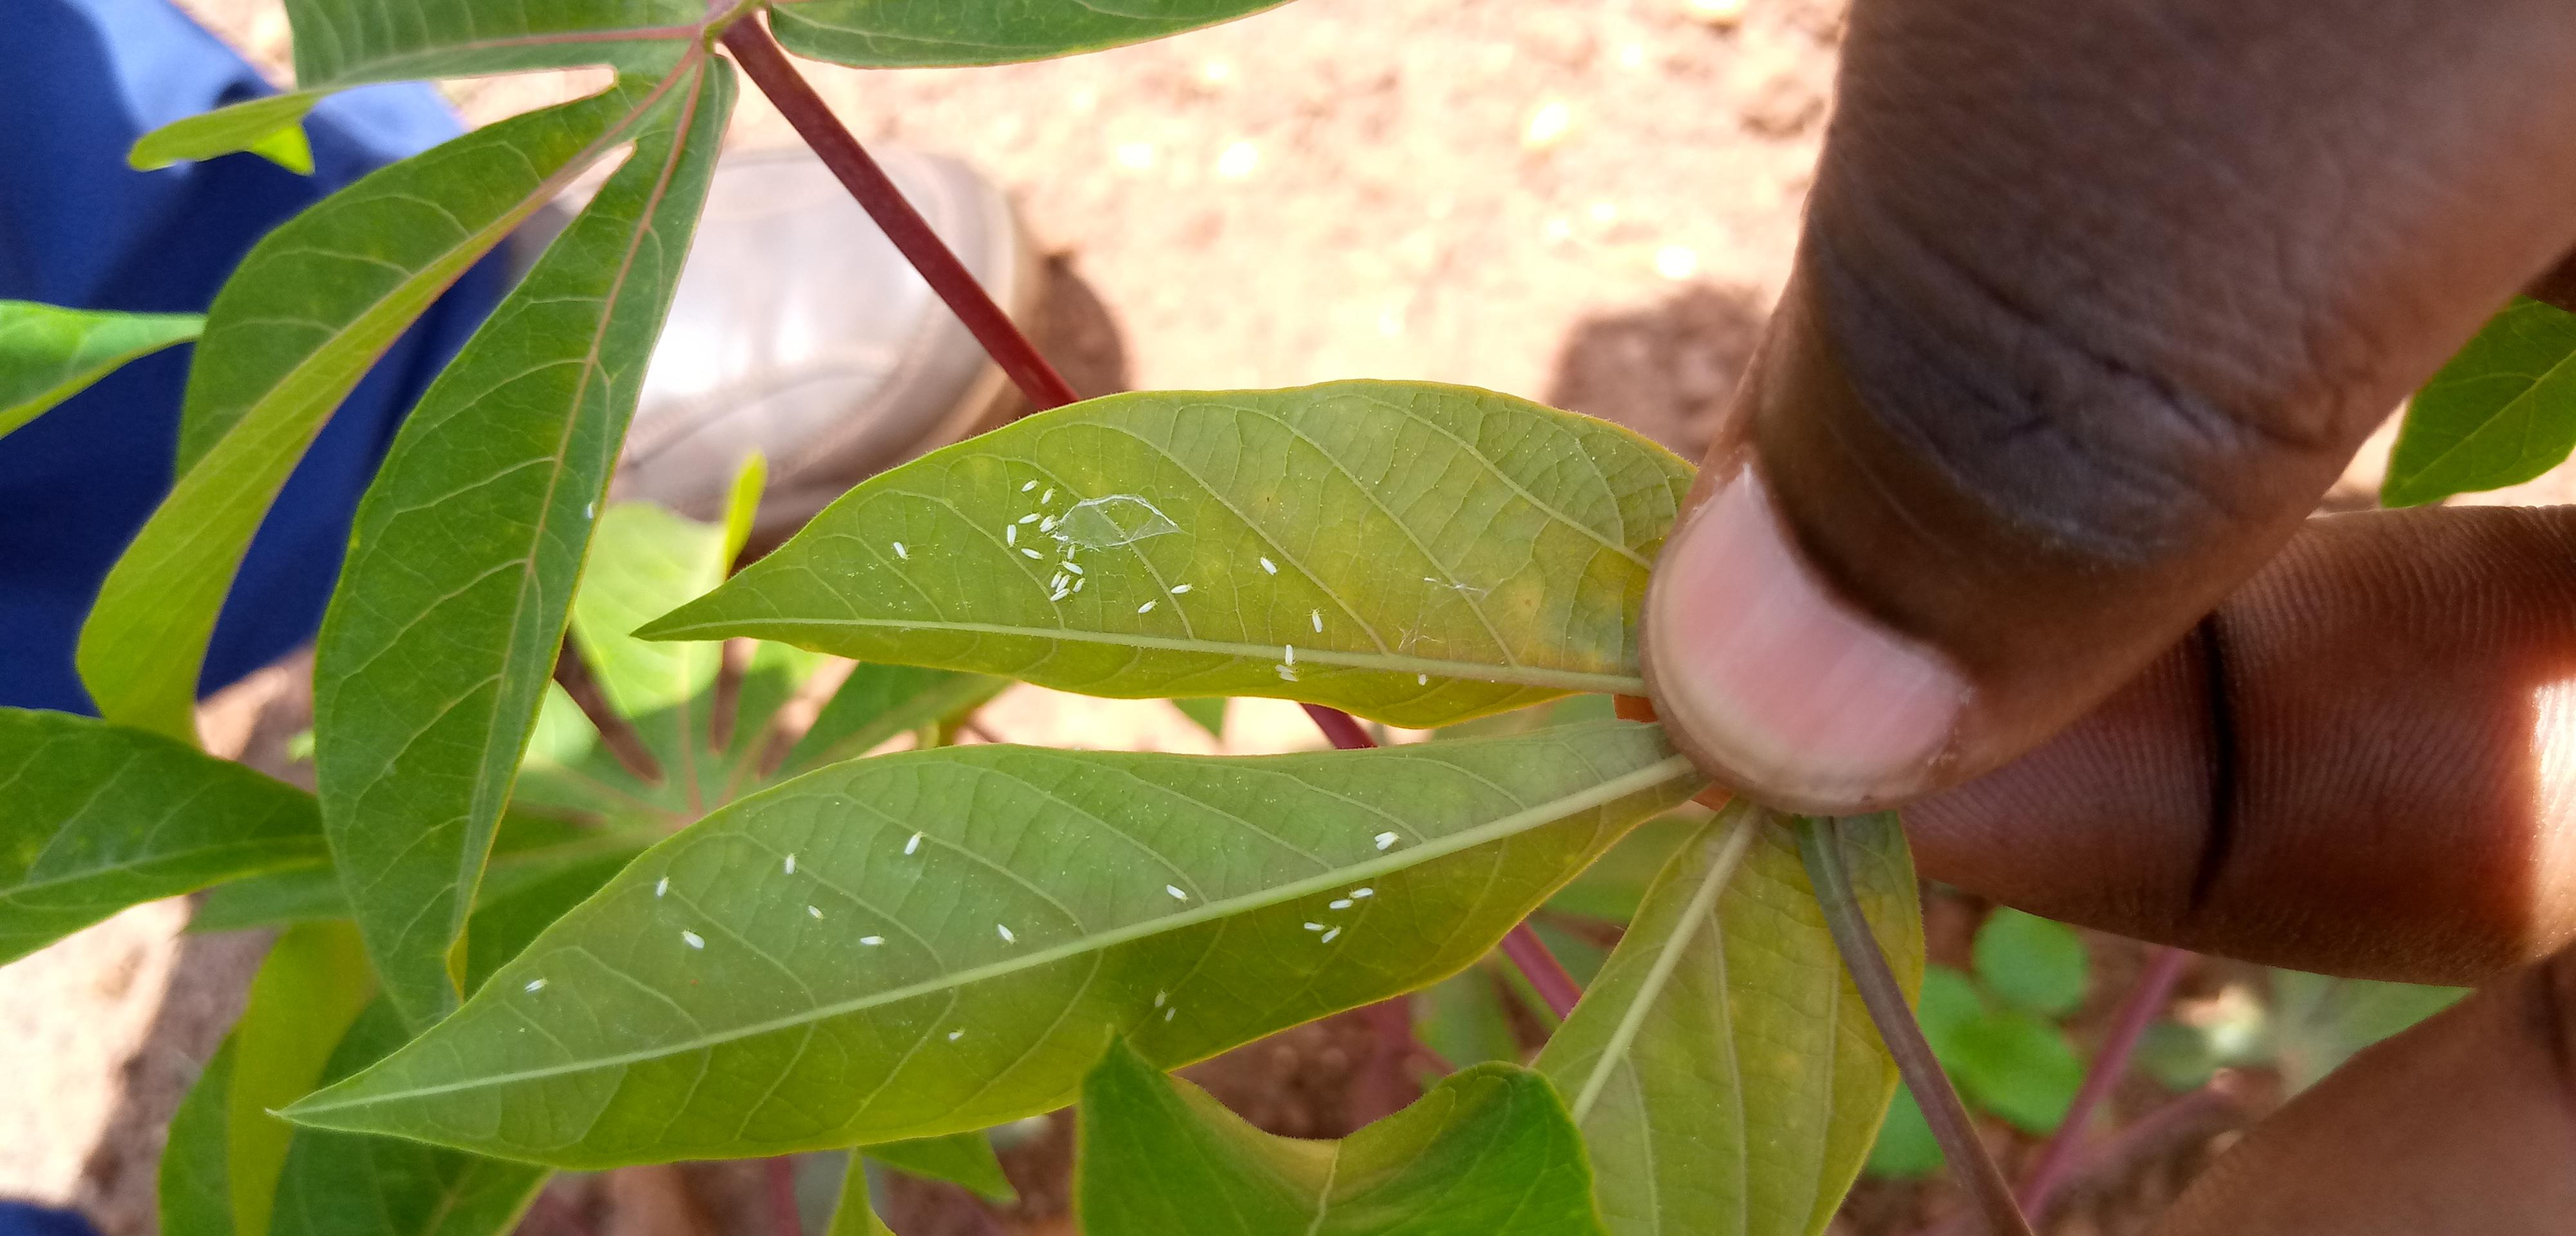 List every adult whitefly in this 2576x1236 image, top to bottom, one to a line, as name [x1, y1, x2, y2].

whitefly [1012, 469, 1048, 495]
whitefly [1039, 485, 1067, 509]
whitefly [1018, 506, 1041, 532]
whitefly [1033, 513, 1066, 539]
whitefly [999, 520, 1020, 547]
whitefly [887, 534, 918, 571]
whitefly [1011, 541, 1046, 569]
whitefly [1058, 541, 1094, 581]
whitefly [1251, 543, 1296, 591]
whitefly [1050, 565, 1075, 598]
whitefly [1048, 566, 1073, 595]
whitefly [1067, 569, 1093, 601]
whitefly [1045, 577, 1077, 610]
whitefly [1301, 588, 1347, 644]
whitefly [1131, 589, 1164, 623]
whitefly [1265, 635, 1308, 684]
whitefly [1272, 657, 1307, 689]
whitefly [1406, 667, 1438, 701]
whitefly [895, 827, 933, 854]
whitefly [1372, 827, 1407, 850]
whitefly [783, 848, 806, 877]
whitefly [1158, 863, 1200, 912]
whitefly [654, 871, 681, 902]
whitefly [1345, 877, 1374, 905]
whitefly [1326, 893, 1359, 915]
whitefly [801, 895, 835, 926]
whitefly [1297, 917, 1332, 938]
whitefly [994, 918, 1014, 946]
whitefly [678, 919, 705, 954]
whitefly [1316, 922, 1350, 950]
whitefly [853, 930, 893, 957]
whitefly [518, 967, 560, 1004]
whitefly [1150, 984, 1170, 1011]
whitefly [1158, 997, 1185, 1024]
whitefly [943, 1020, 973, 1053]